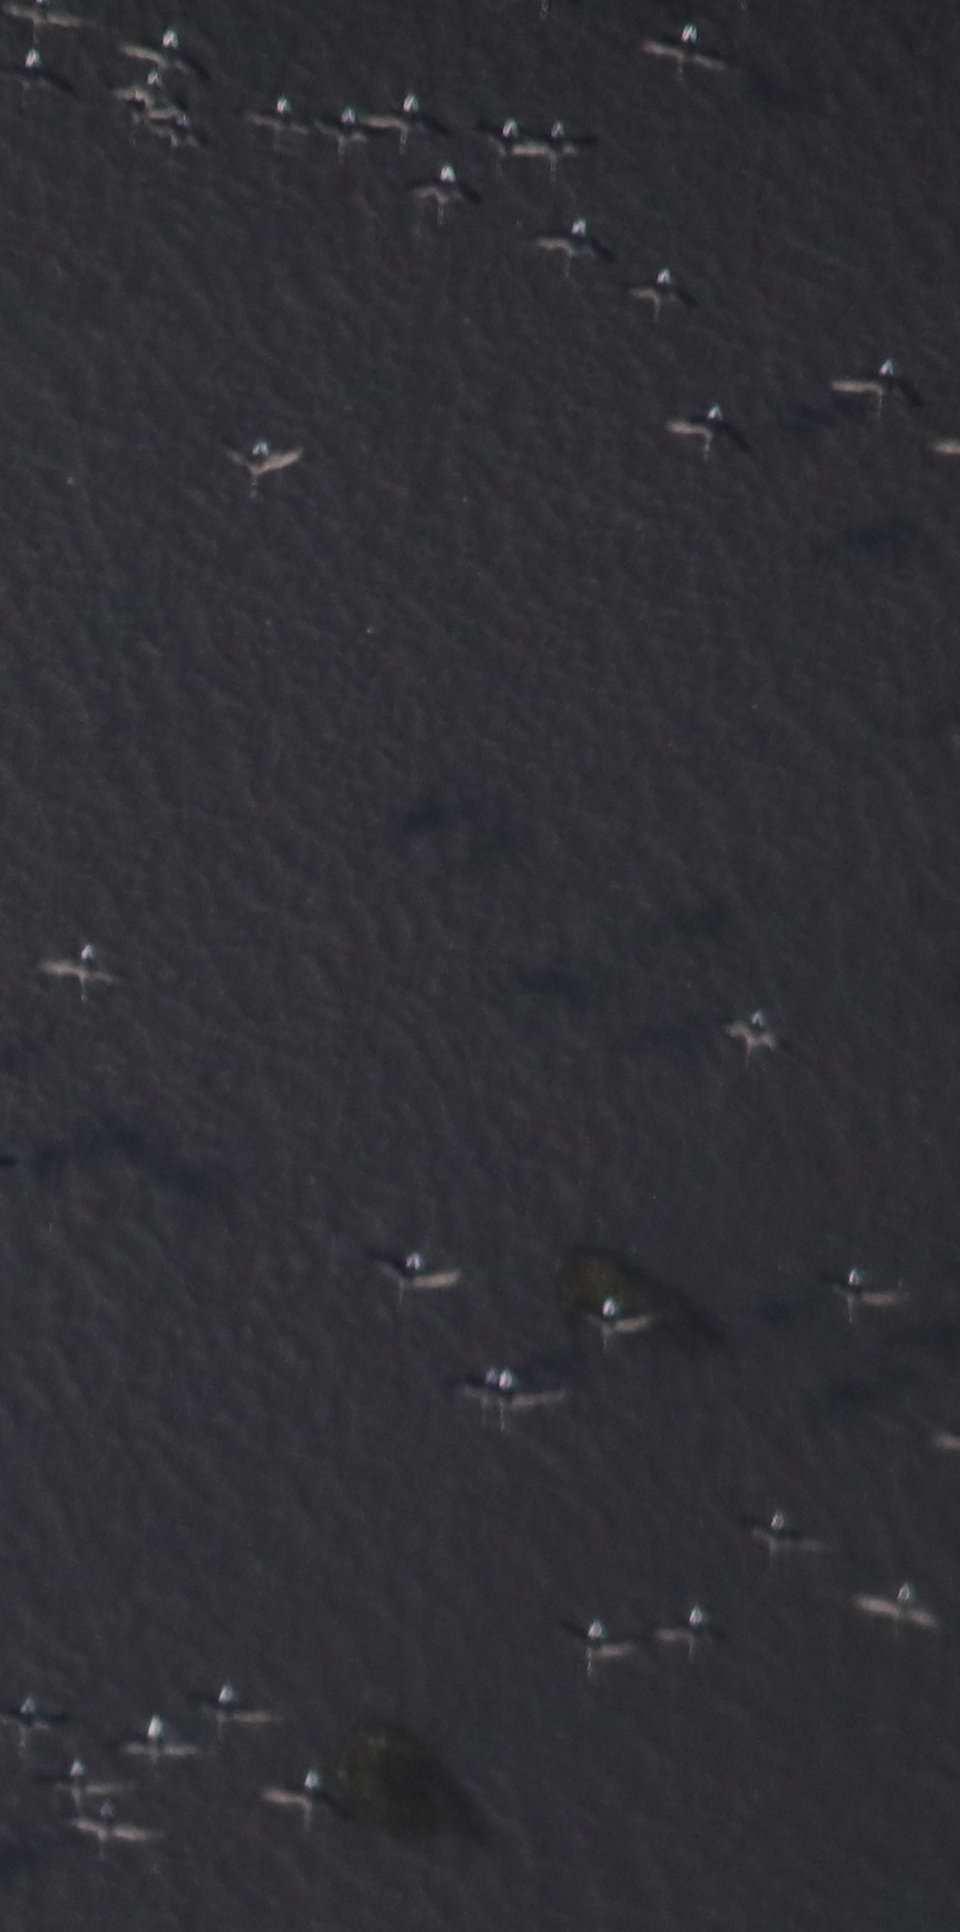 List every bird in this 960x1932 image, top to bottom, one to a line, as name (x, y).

brant (37, 16)
brant (687, 52)
brant (165, 58)
brant (32, 76)
brant (146, 97)
brant (404, 121)
brant (278, 123)
brant (170, 126)
brant (341, 134)
brant (506, 141)
brant (554, 147)
brant (448, 192)
brant (575, 241)
brant (663, 294)
brant (884, 381)
brant (716, 427)
brant (252, 461)
brant (79, 967)
brant (755, 1033)
brant (409, 1272)
brant (848, 1292)
brant (608, 1325)
brant (486, 1387)
brant (514, 1395)
brant (774, 1534)
brant (902, 1605)
brant (688, 1636)
brant (596, 1650)
brant (225, 1709)
brant (26, 1718)
brant (153, 1746)
brant (74, 1781)
brant (309, 1797)
brant (103, 1825)